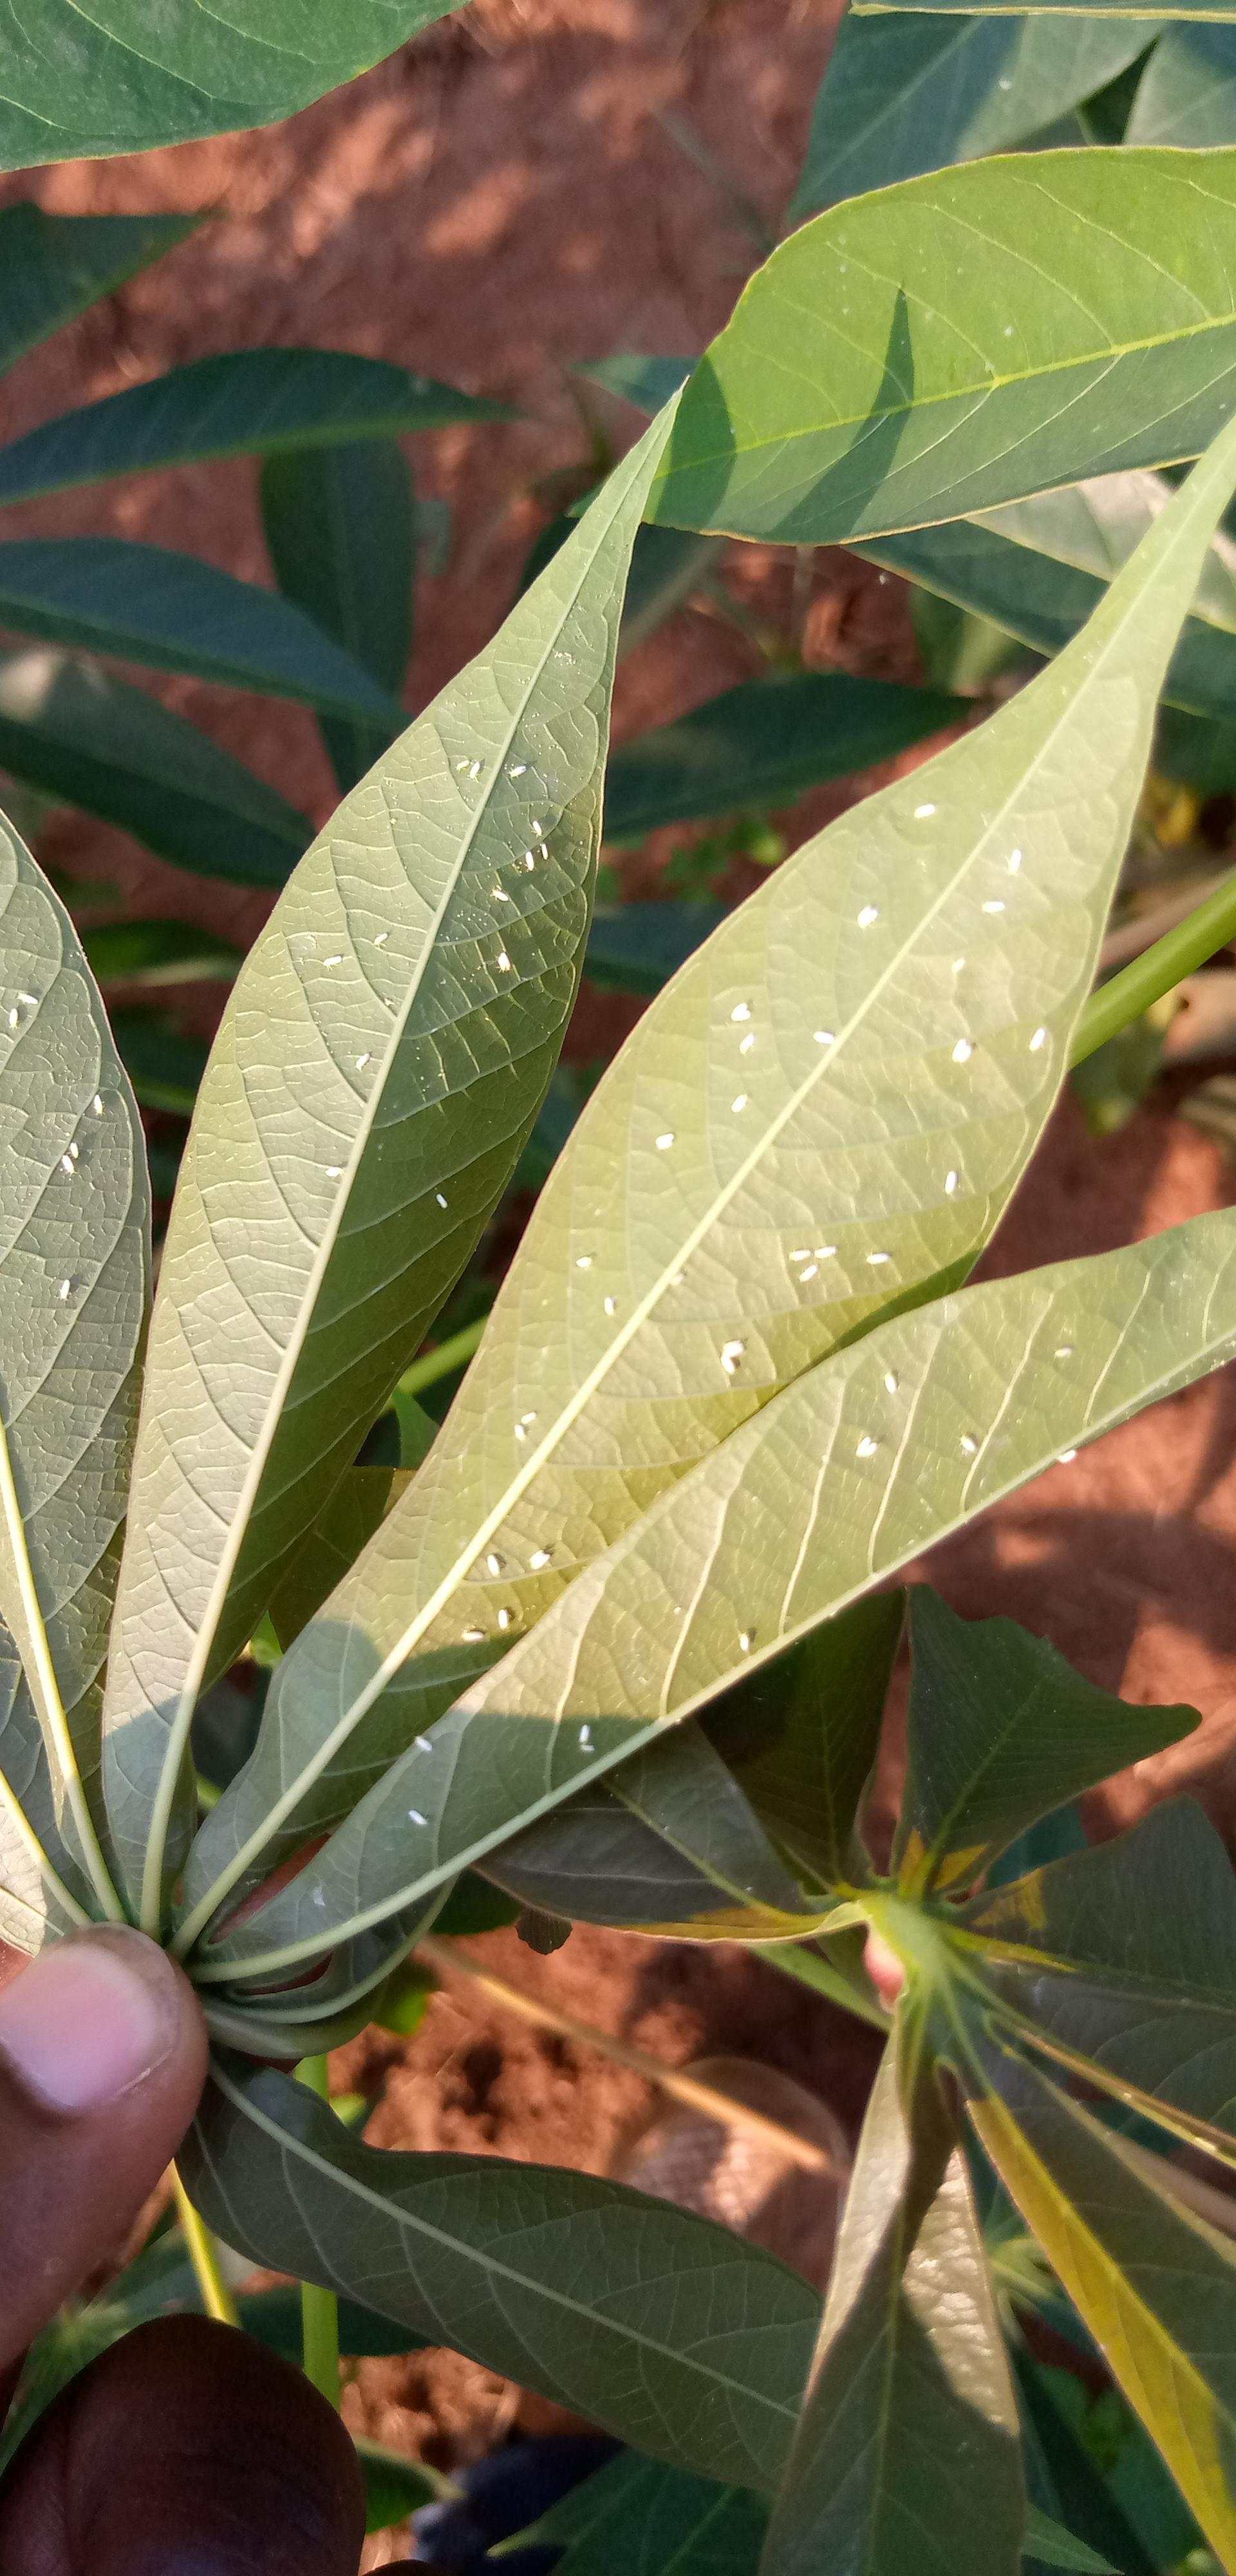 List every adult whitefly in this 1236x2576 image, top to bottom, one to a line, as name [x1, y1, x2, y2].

whitefly [456, 759, 471, 773]
whitefly [468, 759, 482, 781]
whitefly [507, 763, 529, 779]
whitefly [912, 803, 939, 819]
whitefly [532, 819, 545, 837]
whitefly [540, 841, 551, 862]
whitefly [1007, 845, 1024, 876]
whitefly [523, 850, 536, 873]
whitefly [490, 887, 511, 905]
whitefly [978, 898, 1007, 916]
whitefly [856, 904, 879, 930]
whitefly [372, 932, 389, 947]
whitefly [500, 952, 514, 971]
whitefly [321, 954, 345, 969]
whitefly [498, 956, 507, 972]
whitefly [951, 956, 968, 974]
whitefly [15, 992, 40, 1007]
whitefly [728, 1002, 754, 1021]
whitefly [7, 1008, 21, 1030]
whitefly [1027, 1027, 1048, 1054]
whitefly [810, 1029, 836, 1045]
whitefly [736, 1031, 756, 1057]
whitefly [951, 1039, 967, 1063]
whitefly [960, 1045, 972, 1064]
whitefly [353, 1051, 373, 1072]
whitefly [727, 1090, 754, 1119]
whitefly [91, 1092, 105, 1116]
whitefly [651, 1130, 679, 1150]
whitefly [69, 1141, 81, 1159]
whitefly [61, 1153, 76, 1176]
whitefly [941, 1164, 965, 1198]
whitefly [324, 1166, 345, 1179]
whitefly [435, 1193, 451, 1209]
whitefly [812, 1244, 839, 1263]
whitefly [785, 1245, 812, 1265]
whitefly [861, 1247, 894, 1269]
whitefly [574, 1253, 595, 1270]
whitefly [796, 1262, 819, 1283]
whitefly [59, 1279, 73, 1301]
whitefly [600, 1289, 619, 1320]
whitefly [719, 1337, 746, 1355]
whitefly [1049, 1344, 1073, 1361]
whitefly [720, 1353, 738, 1376]
whitefly [879, 1368, 904, 1398]
whitefly [520, 1408, 540, 1426]
whitefly [512, 1421, 529, 1444]
whitefly [955, 1430, 981, 1456]
whitefly [852, 1432, 879, 1460]
whitefly [1055, 1446, 1081, 1467]
whitefly [525, 1546, 557, 1573]
whitefly [482, 1551, 502, 1577]
whitefly [492, 1604, 516, 1631]
whitefly [458, 1624, 486, 1645]
whitefly [733, 1629, 753, 1655]
whitefly [575, 1720, 590, 1741]
whitefly [409, 1732, 439, 1756]
whitefly [577, 1741, 601, 1756]
whitefly [406, 1805, 431, 1828]